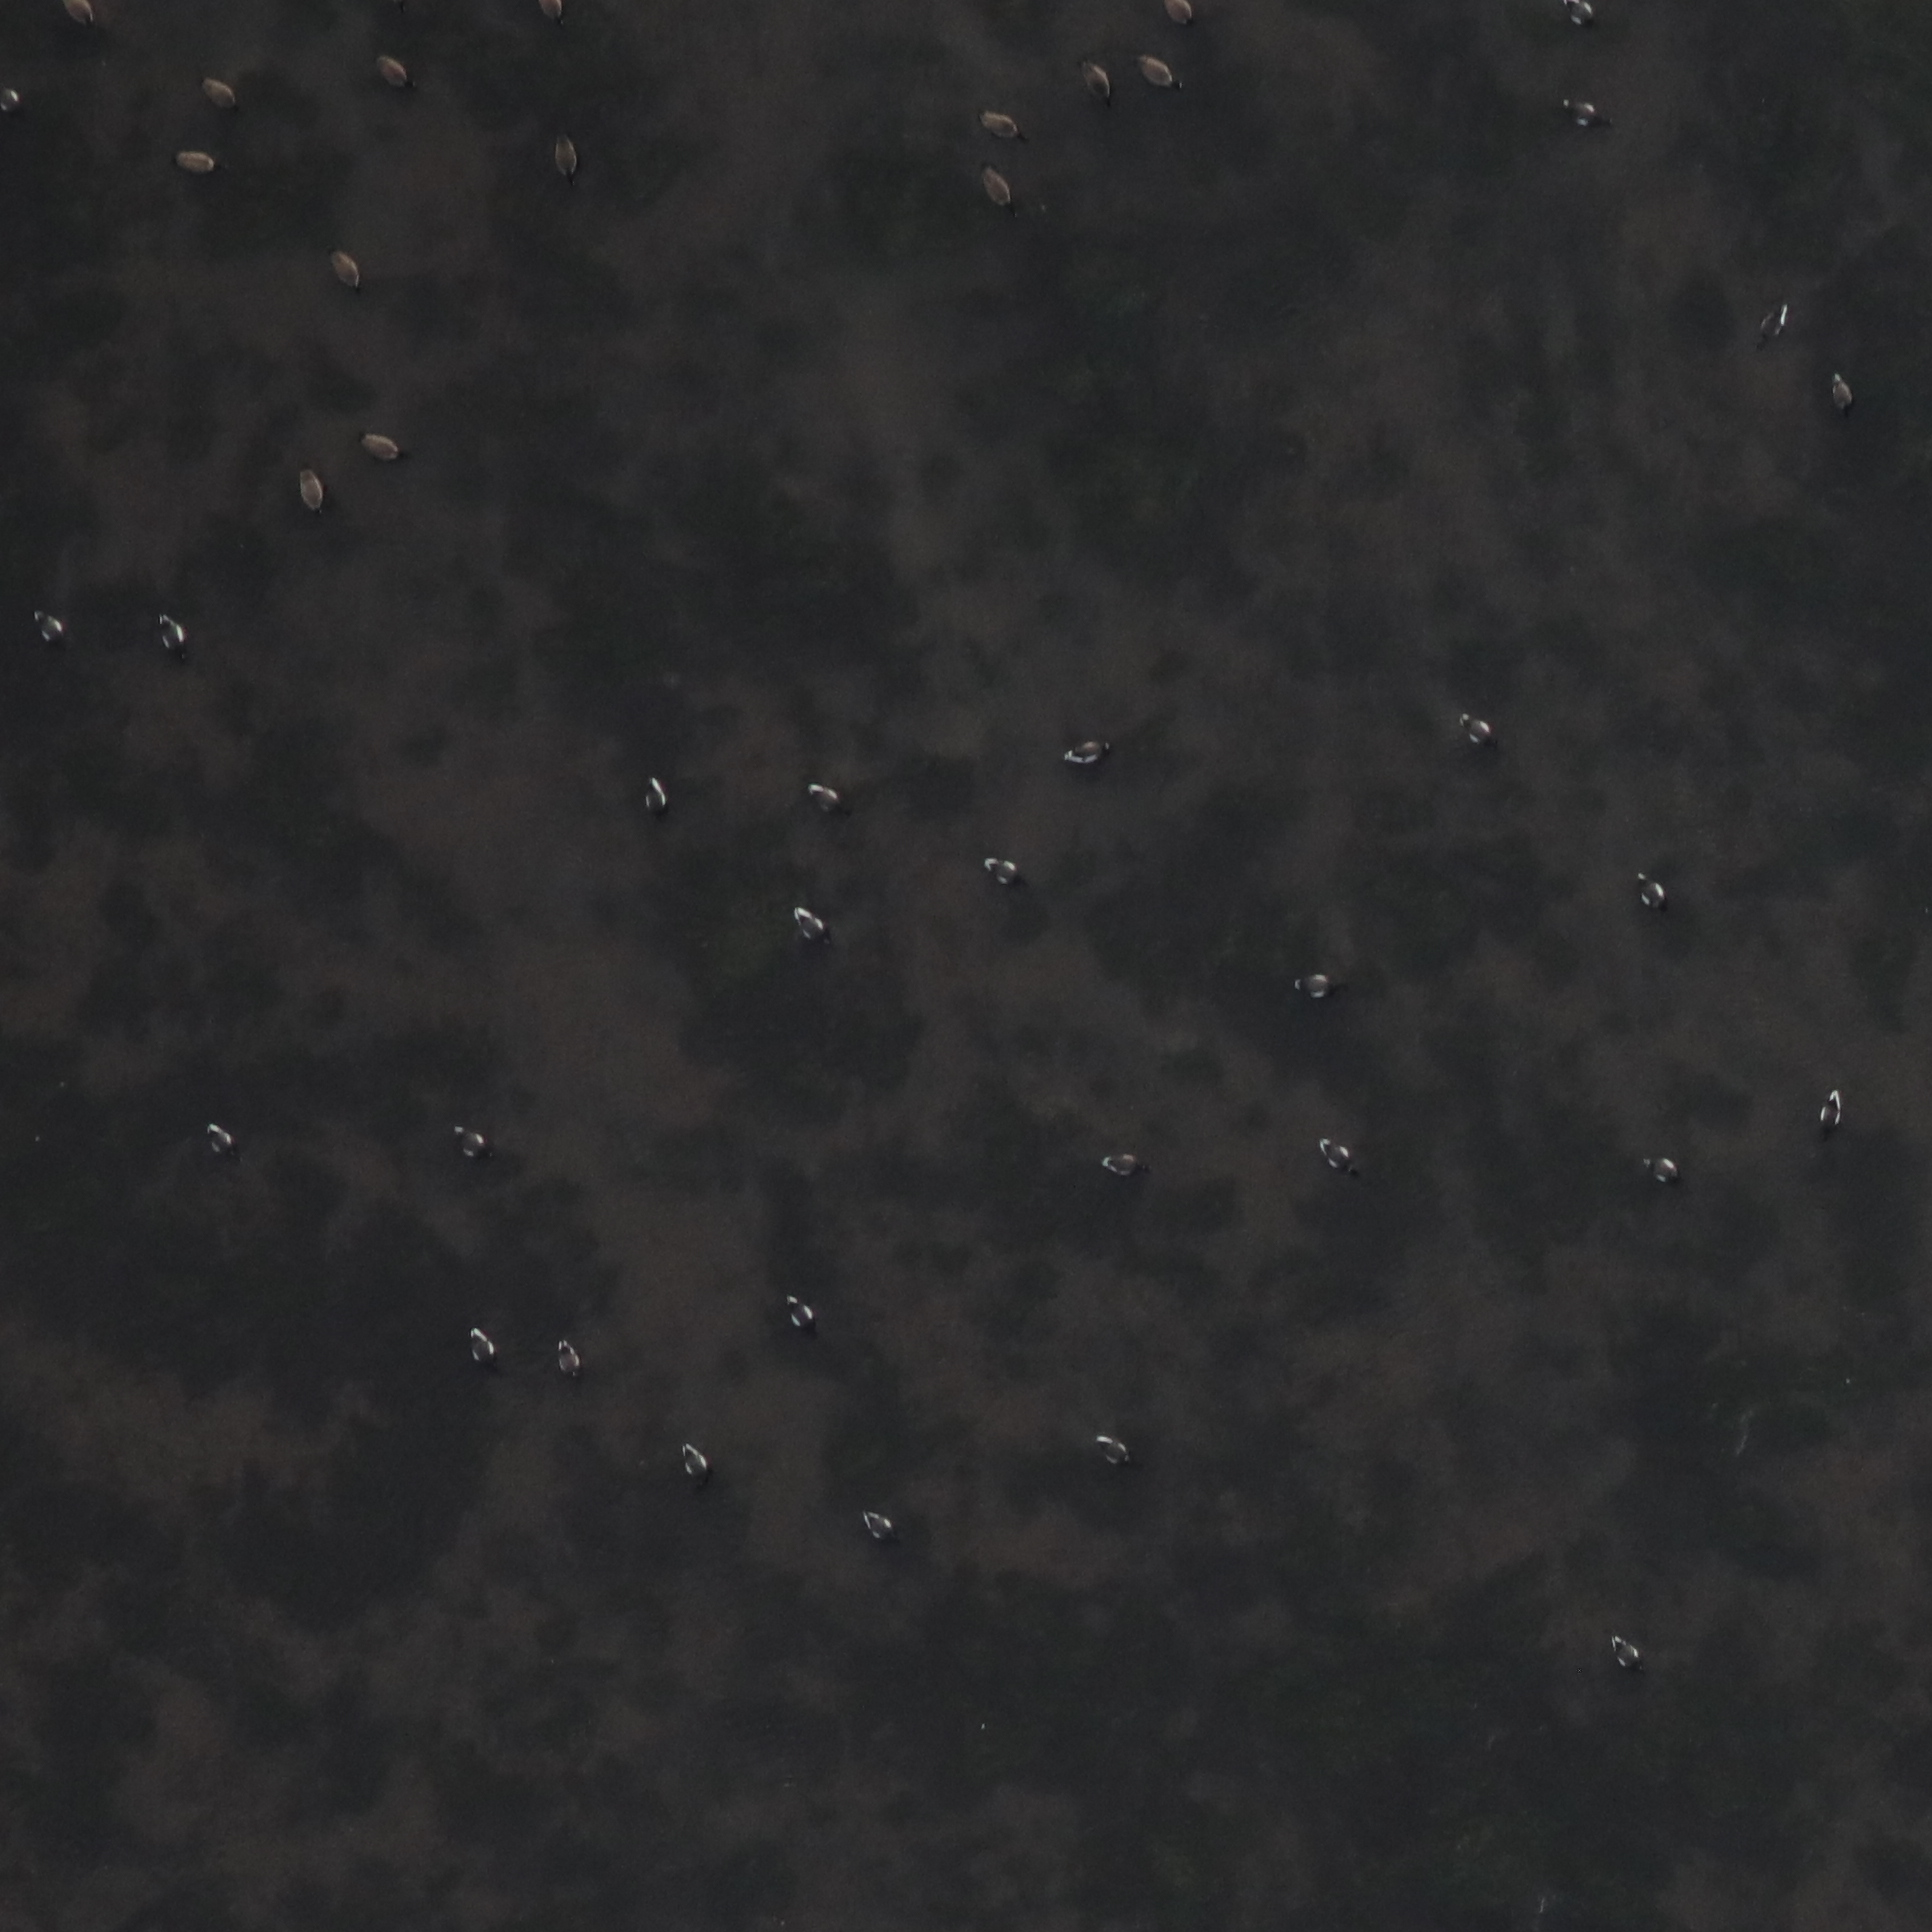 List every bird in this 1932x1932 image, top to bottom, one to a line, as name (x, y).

Canada goose (80, 10)
Canada goose (551, 10)
Canada goose (1179, 11)
brant (1579, 13)
Canada goose (392, 72)
Canada goose (1156, 72)
Canada goose (1095, 81)
Canada goose (219, 92)
brant (6, 102)
brant (1582, 111)
Canada goose (998, 125)
Canada goose (567, 157)
Canada goose (195, 161)
Canada goose (996, 187)
Canada goose (344, 269)
brant (1775, 324)
brant (1842, 393)
Canada goose (382, 448)
Canada goose (311, 489)
brant (48, 627)
brant (171, 633)
brant (1476, 731)
brant (1088, 750)
brant (657, 797)
brant (827, 797)
brant (1003, 873)
brant (1650, 893)
brant (809, 924)
brant (1316, 983)
brant (1831, 1115)
brant (221, 1142)
brant (471, 1143)
brant (1338, 1156)
brant (1125, 1165)
brant (1663, 1171)
brant (802, 1312)
brant (482, 1348)
brant (567, 1359)
brant (1115, 1453)
brant (694, 1463)
brant (880, 1526)
brant (1627, 1655)